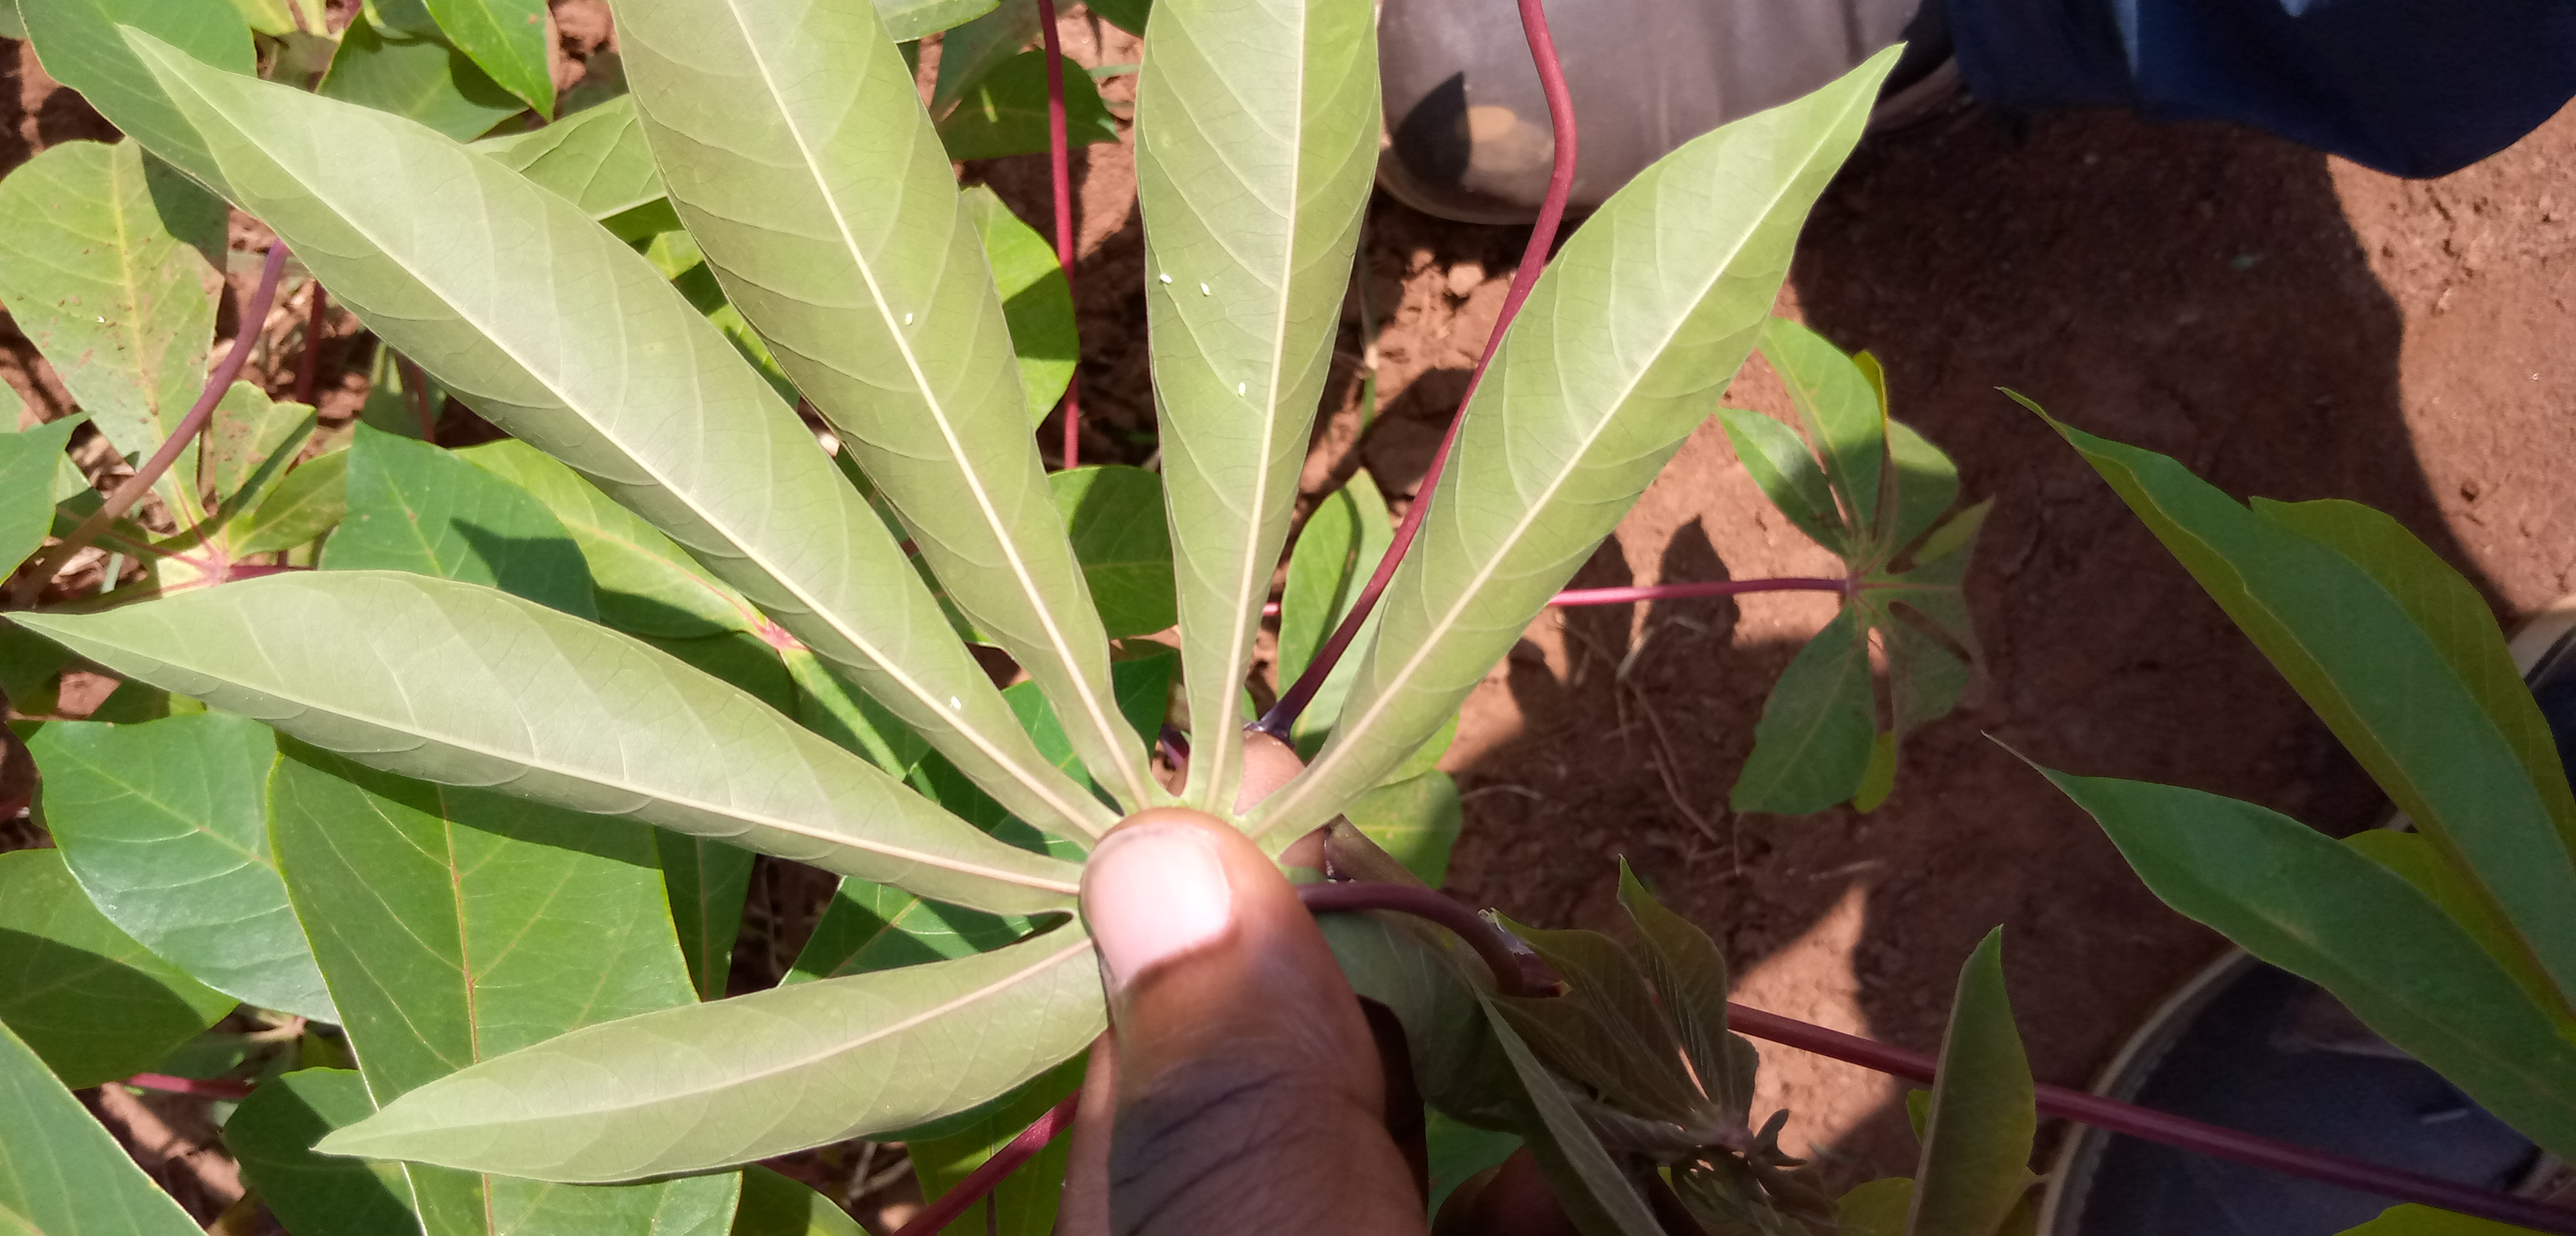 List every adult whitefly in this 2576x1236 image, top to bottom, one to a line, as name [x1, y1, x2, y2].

whitefly [1152, 269, 1173, 293]
whitefly [1195, 274, 1222, 301]
whitefly [898, 304, 918, 332]
whitefly [1233, 375, 1253, 404]
whitefly [943, 693, 979, 722]